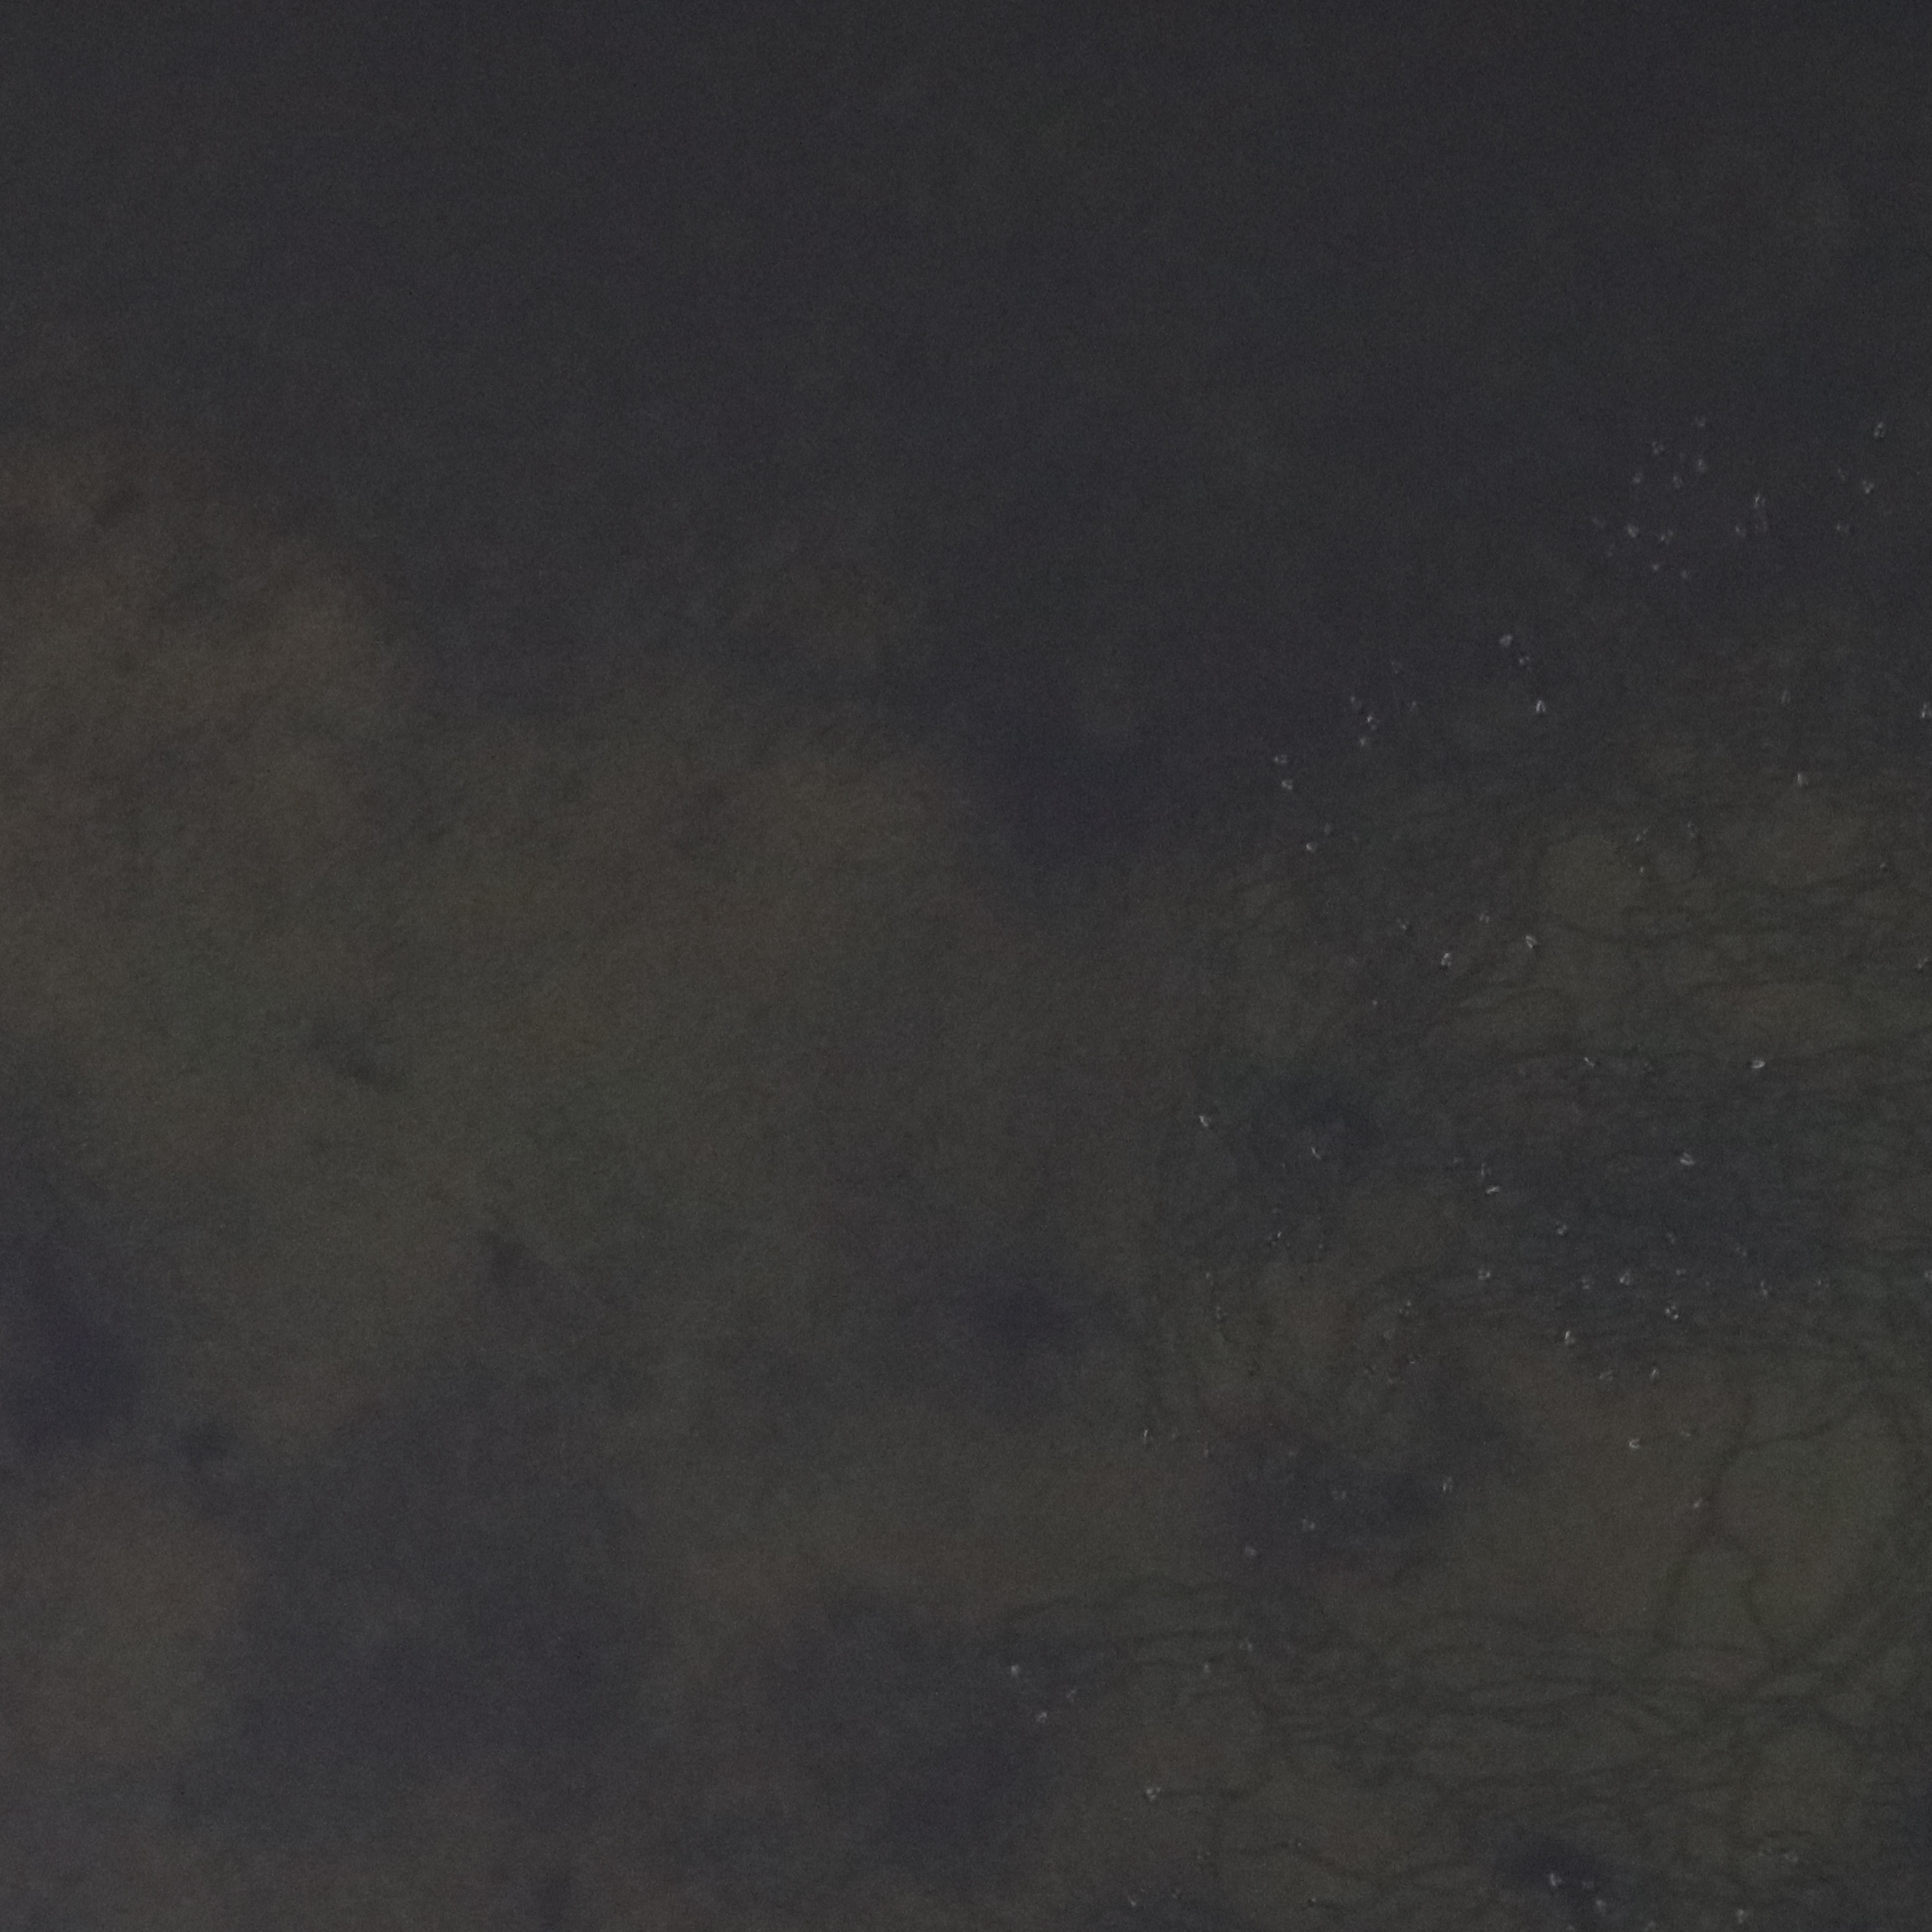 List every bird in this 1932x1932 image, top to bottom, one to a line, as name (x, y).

brant (1700, 422)
brant (1880, 435)
brant (1661, 456)
brant (1711, 466)
brant (1649, 473)
brant (1834, 476)
brant (1683, 487)
brant (1875, 489)
brant (1762, 497)
brant (1603, 520)
brant (1770, 522)
brant (1842, 526)
brant (1749, 528)
brant (1637, 530)
brant (1668, 541)
brant (1610, 552)
brant (1661, 571)
brant (1686, 581)
brant (1509, 639)
brant (1534, 649)
brant (1400, 668)
brant (1784, 695)
brant (1356, 699)
brant (1415, 705)
brant (1538, 707)
brant (1927, 708)
brant (1373, 724)
brant (1285, 761)
brant (1803, 784)
brant (1298, 801)
brant (1336, 826)
brant (1690, 833)
brant (1640, 839)
brant (1312, 846)
brant (1884, 867)
brant (1640, 873)
brant (1482, 922)
brant (1410, 925)
brant (1529, 944)
brant (1448, 964)
brant (1926, 974)
brant (1581, 1064)
brant (1655, 1070)
brant (1748, 1077)
brant (1211, 1129)
brant (1460, 1157)
brant (1316, 1160)
brant (1287, 1163)
brant (1492, 1163)
brant (1686, 1166)
brant (1492, 1190)
brant (1281, 1196)
brant (1571, 1225)
brant (1282, 1228)
brant (1681, 1240)
brant (1331, 1244)
brant (1745, 1252)
brant (1489, 1267)
brant (1687, 1273)
brant (1921, 1277)
brant (1216, 1278)
brant (1593, 1279)
brant (1823, 1283)
brant (1631, 1285)
brant (1772, 1286)
brant (1714, 1287)
brant (1677, 1304)
brant (1404, 1309)
brant (1220, 1314)
brant (1392, 1332)
brant (1570, 1333)
brant (1417, 1358)
brant (1371, 1366)
brant (1608, 1375)
brant (1655, 1377)
brant (1690, 1435)
brant (1150, 1437)
brant (1633, 1446)
brant (1214, 1451)
brant (1447, 1475)
brant (1334, 1497)
brant (1707, 1504)
brant (1304, 1524)
brant (1251, 1542)
brant (1243, 1655)
brant (1017, 1671)
brant (1219, 1672)
brant (1078, 1691)
brant (1045, 1713)
brant (1165, 1794)
brant (1301, 1845)
brant (1212, 1857)
brant (1798, 1859)
brant (1590, 1879)
brant (1559, 1883)
brant (1309, 1885)
brant (1176, 1895)
brant (1132, 1904)
brant (1601, 1906)
brant (1751, 1912)
brant (1652, 1925)